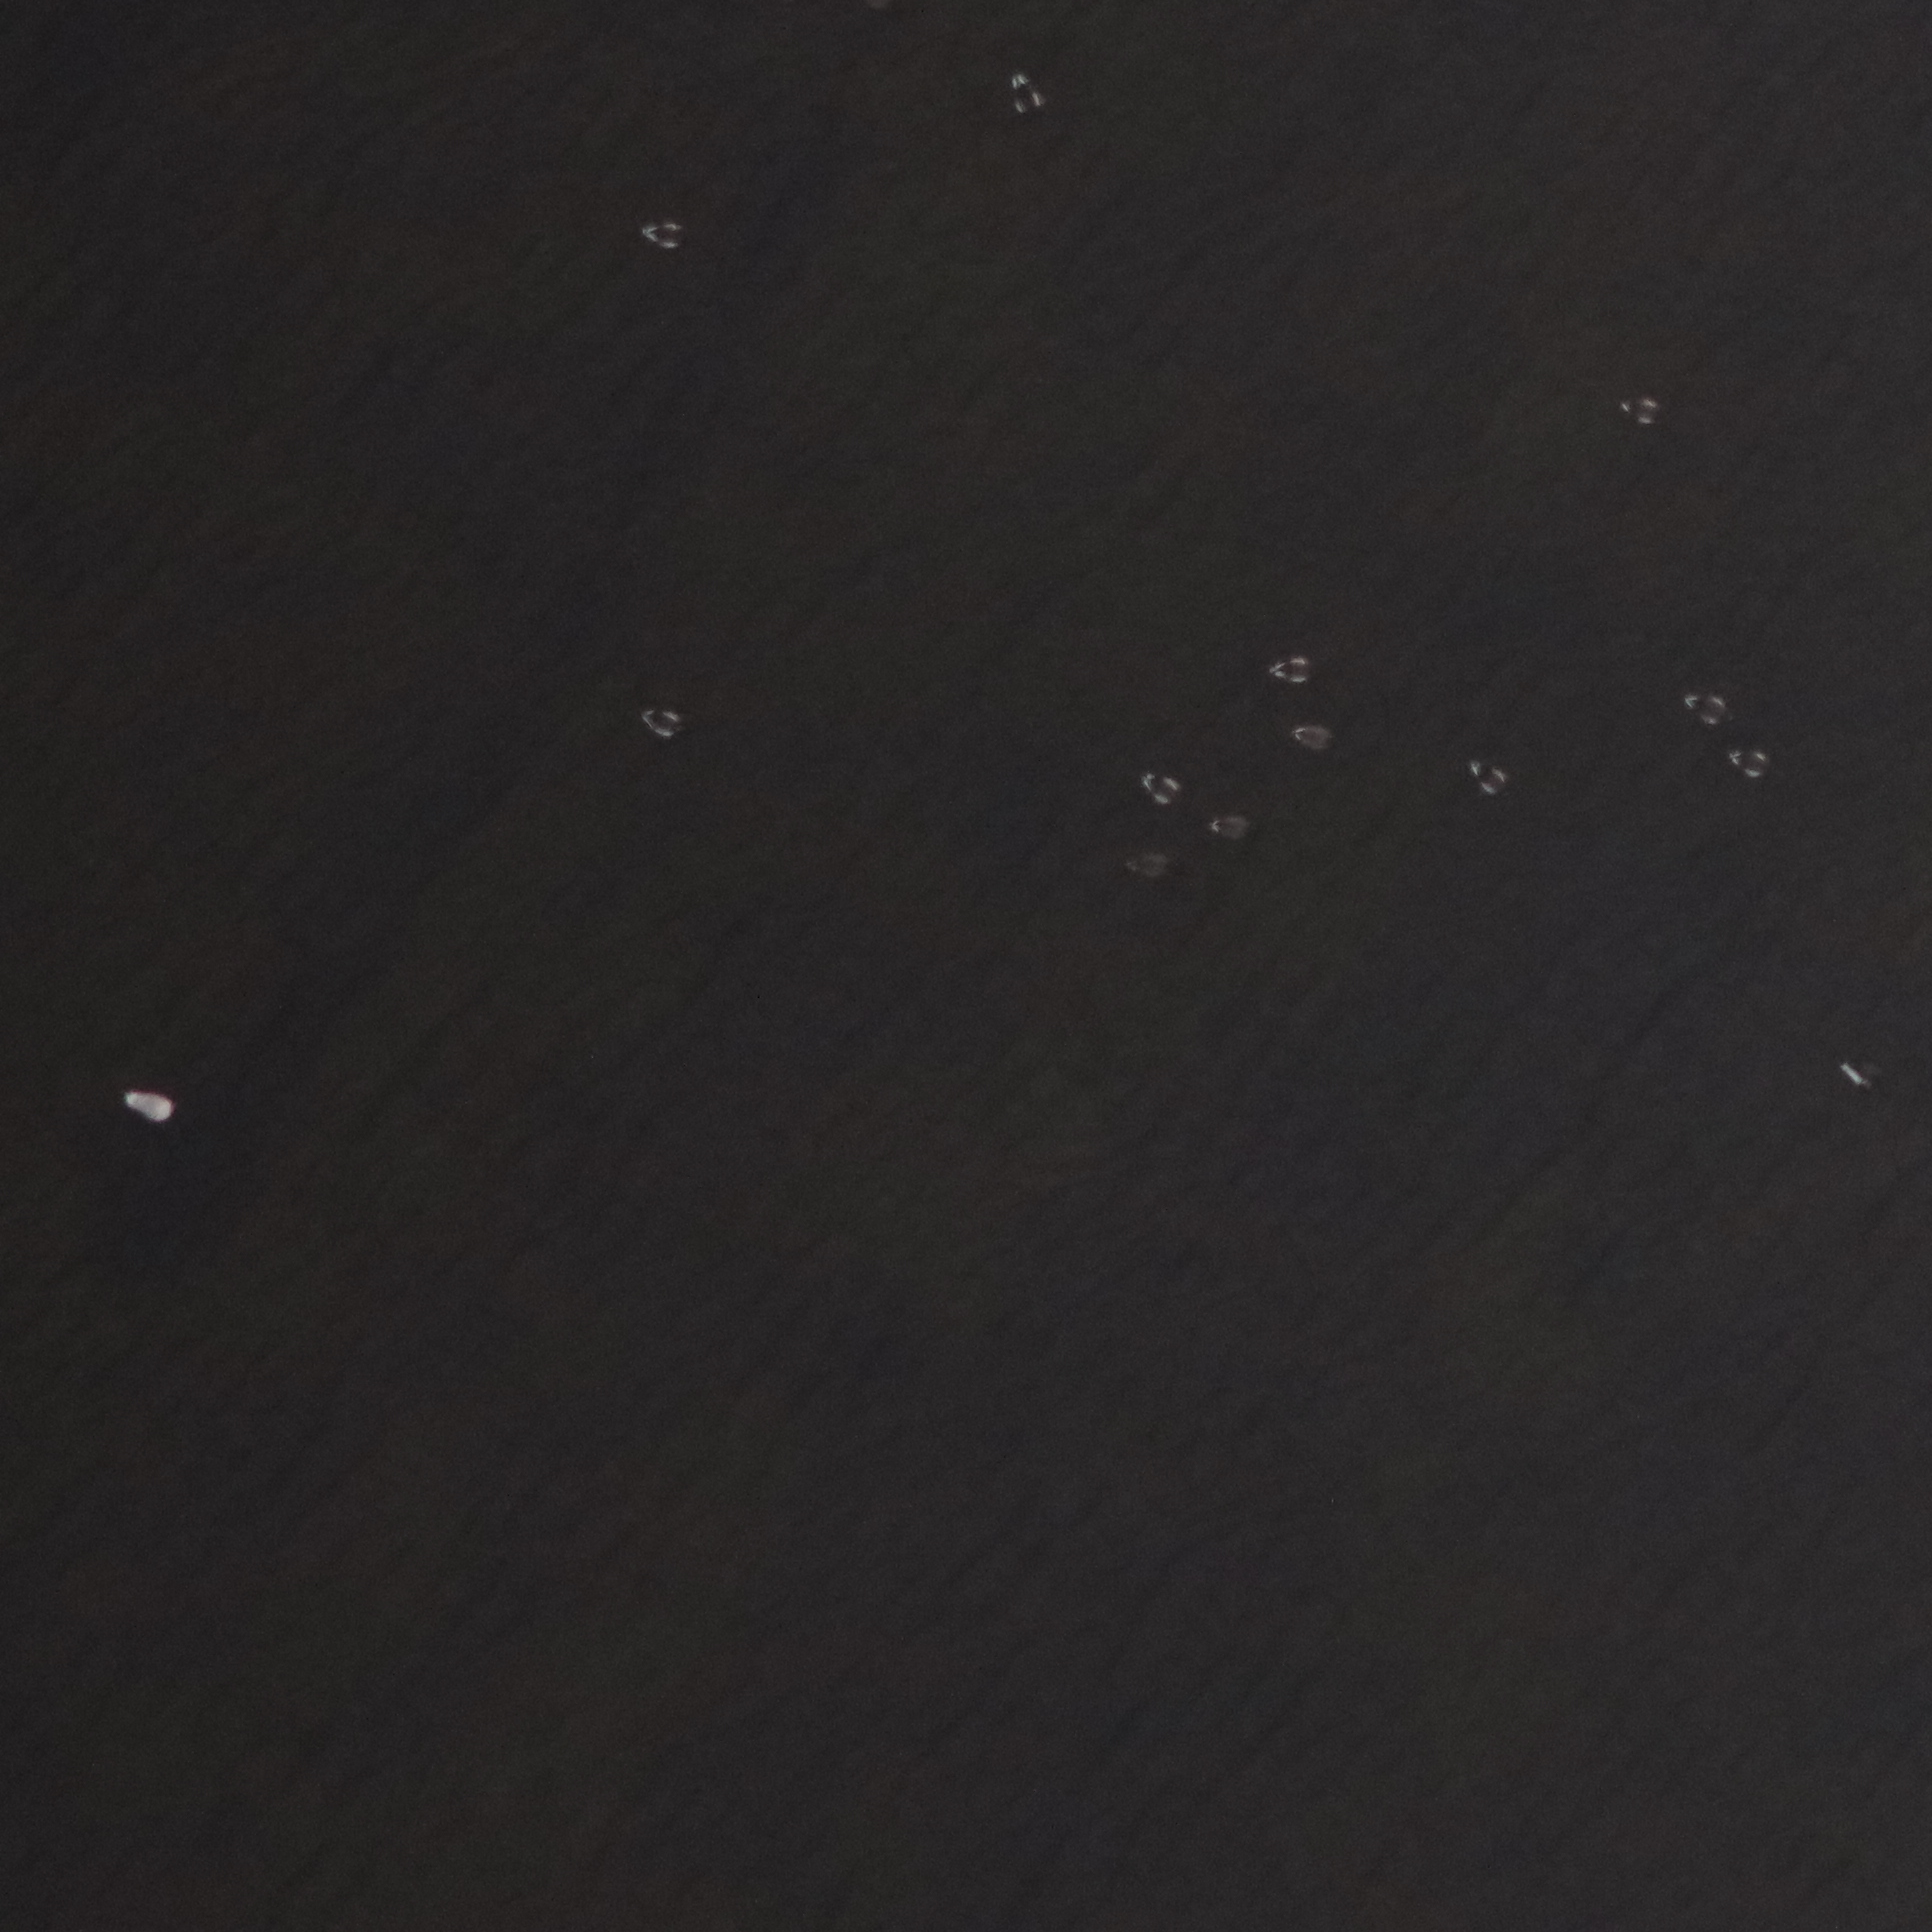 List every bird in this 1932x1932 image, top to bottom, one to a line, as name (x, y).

brant (1028, 95)
brant (666, 231)
brant (1644, 411)
brant (1296, 669)
brant (1710, 708)
brant (664, 721)
brant (1312, 737)
brant (1751, 764)
brant (1488, 778)
brant (1162, 787)
brant (1232, 826)
brant (1151, 862)
brant (1865, 1073)
gull (151, 1105)